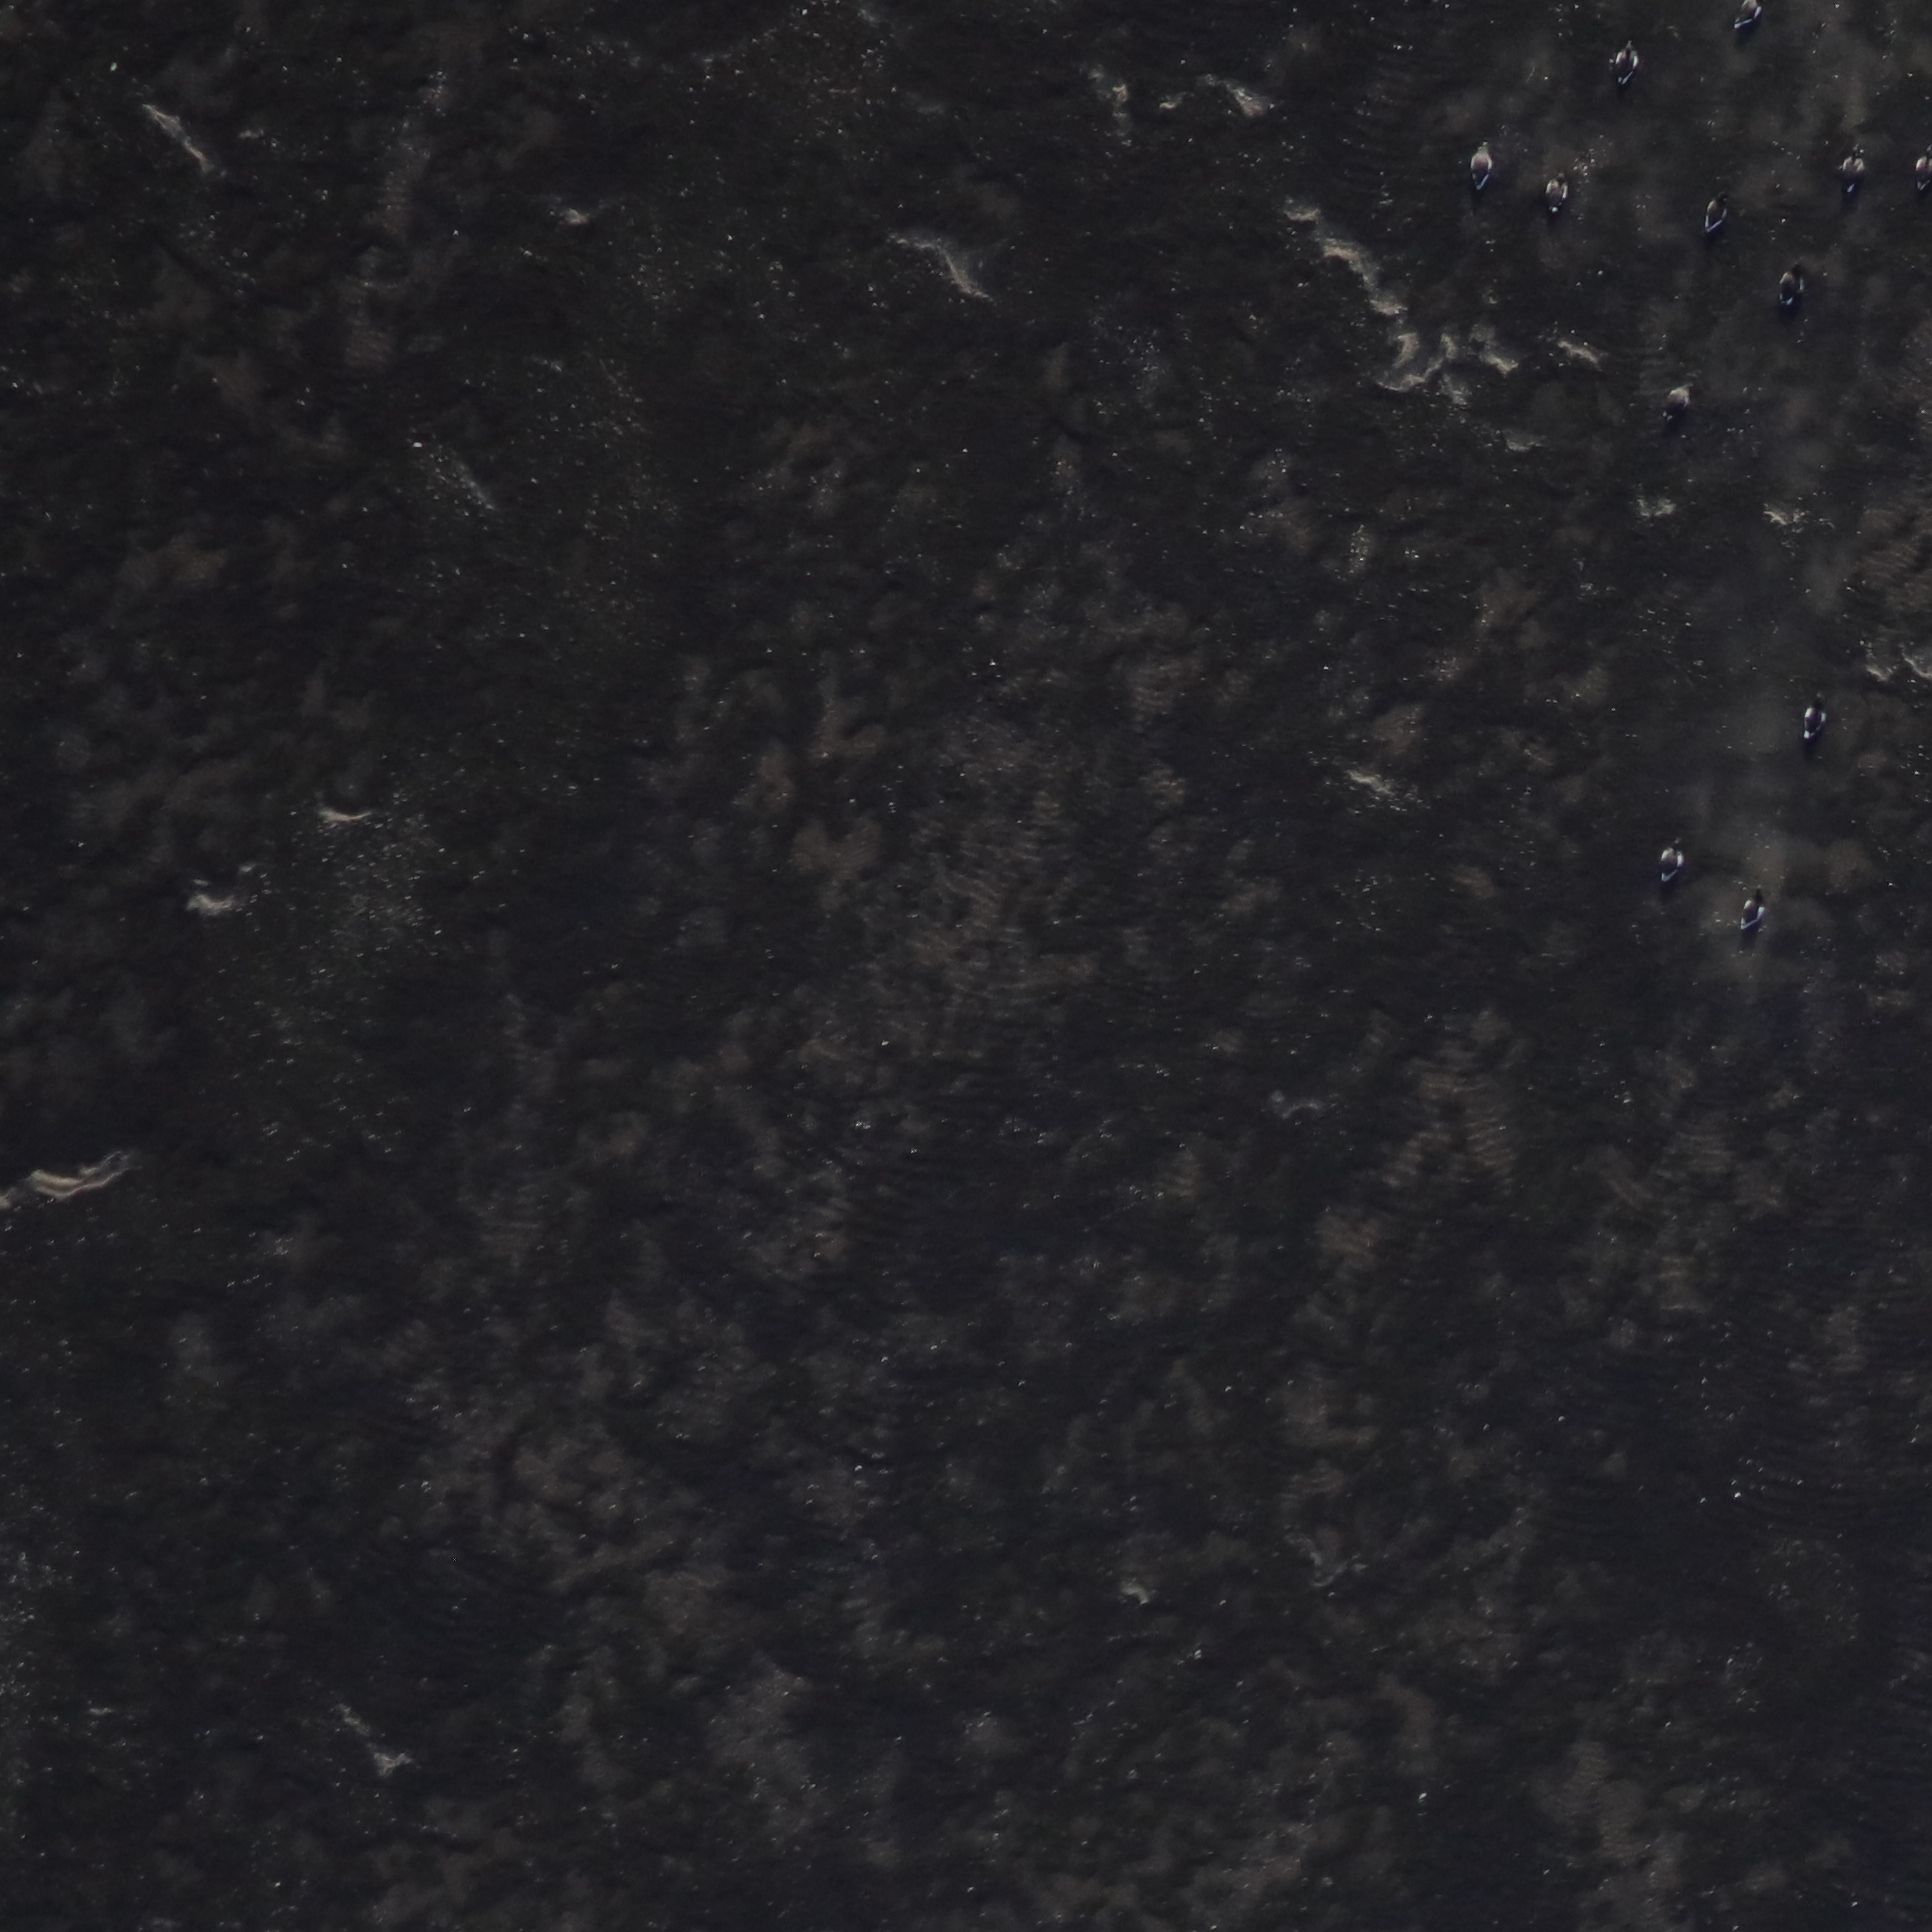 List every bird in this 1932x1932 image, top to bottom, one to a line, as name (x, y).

brant (1626, 65)
brant (1480, 164)
brant (1925, 171)
brant (1853, 172)
brant (1556, 193)
brant (1716, 213)
brant (1791, 286)
brant (1676, 398)
brant (1813, 720)
brant (1671, 860)
brant (1752, 913)